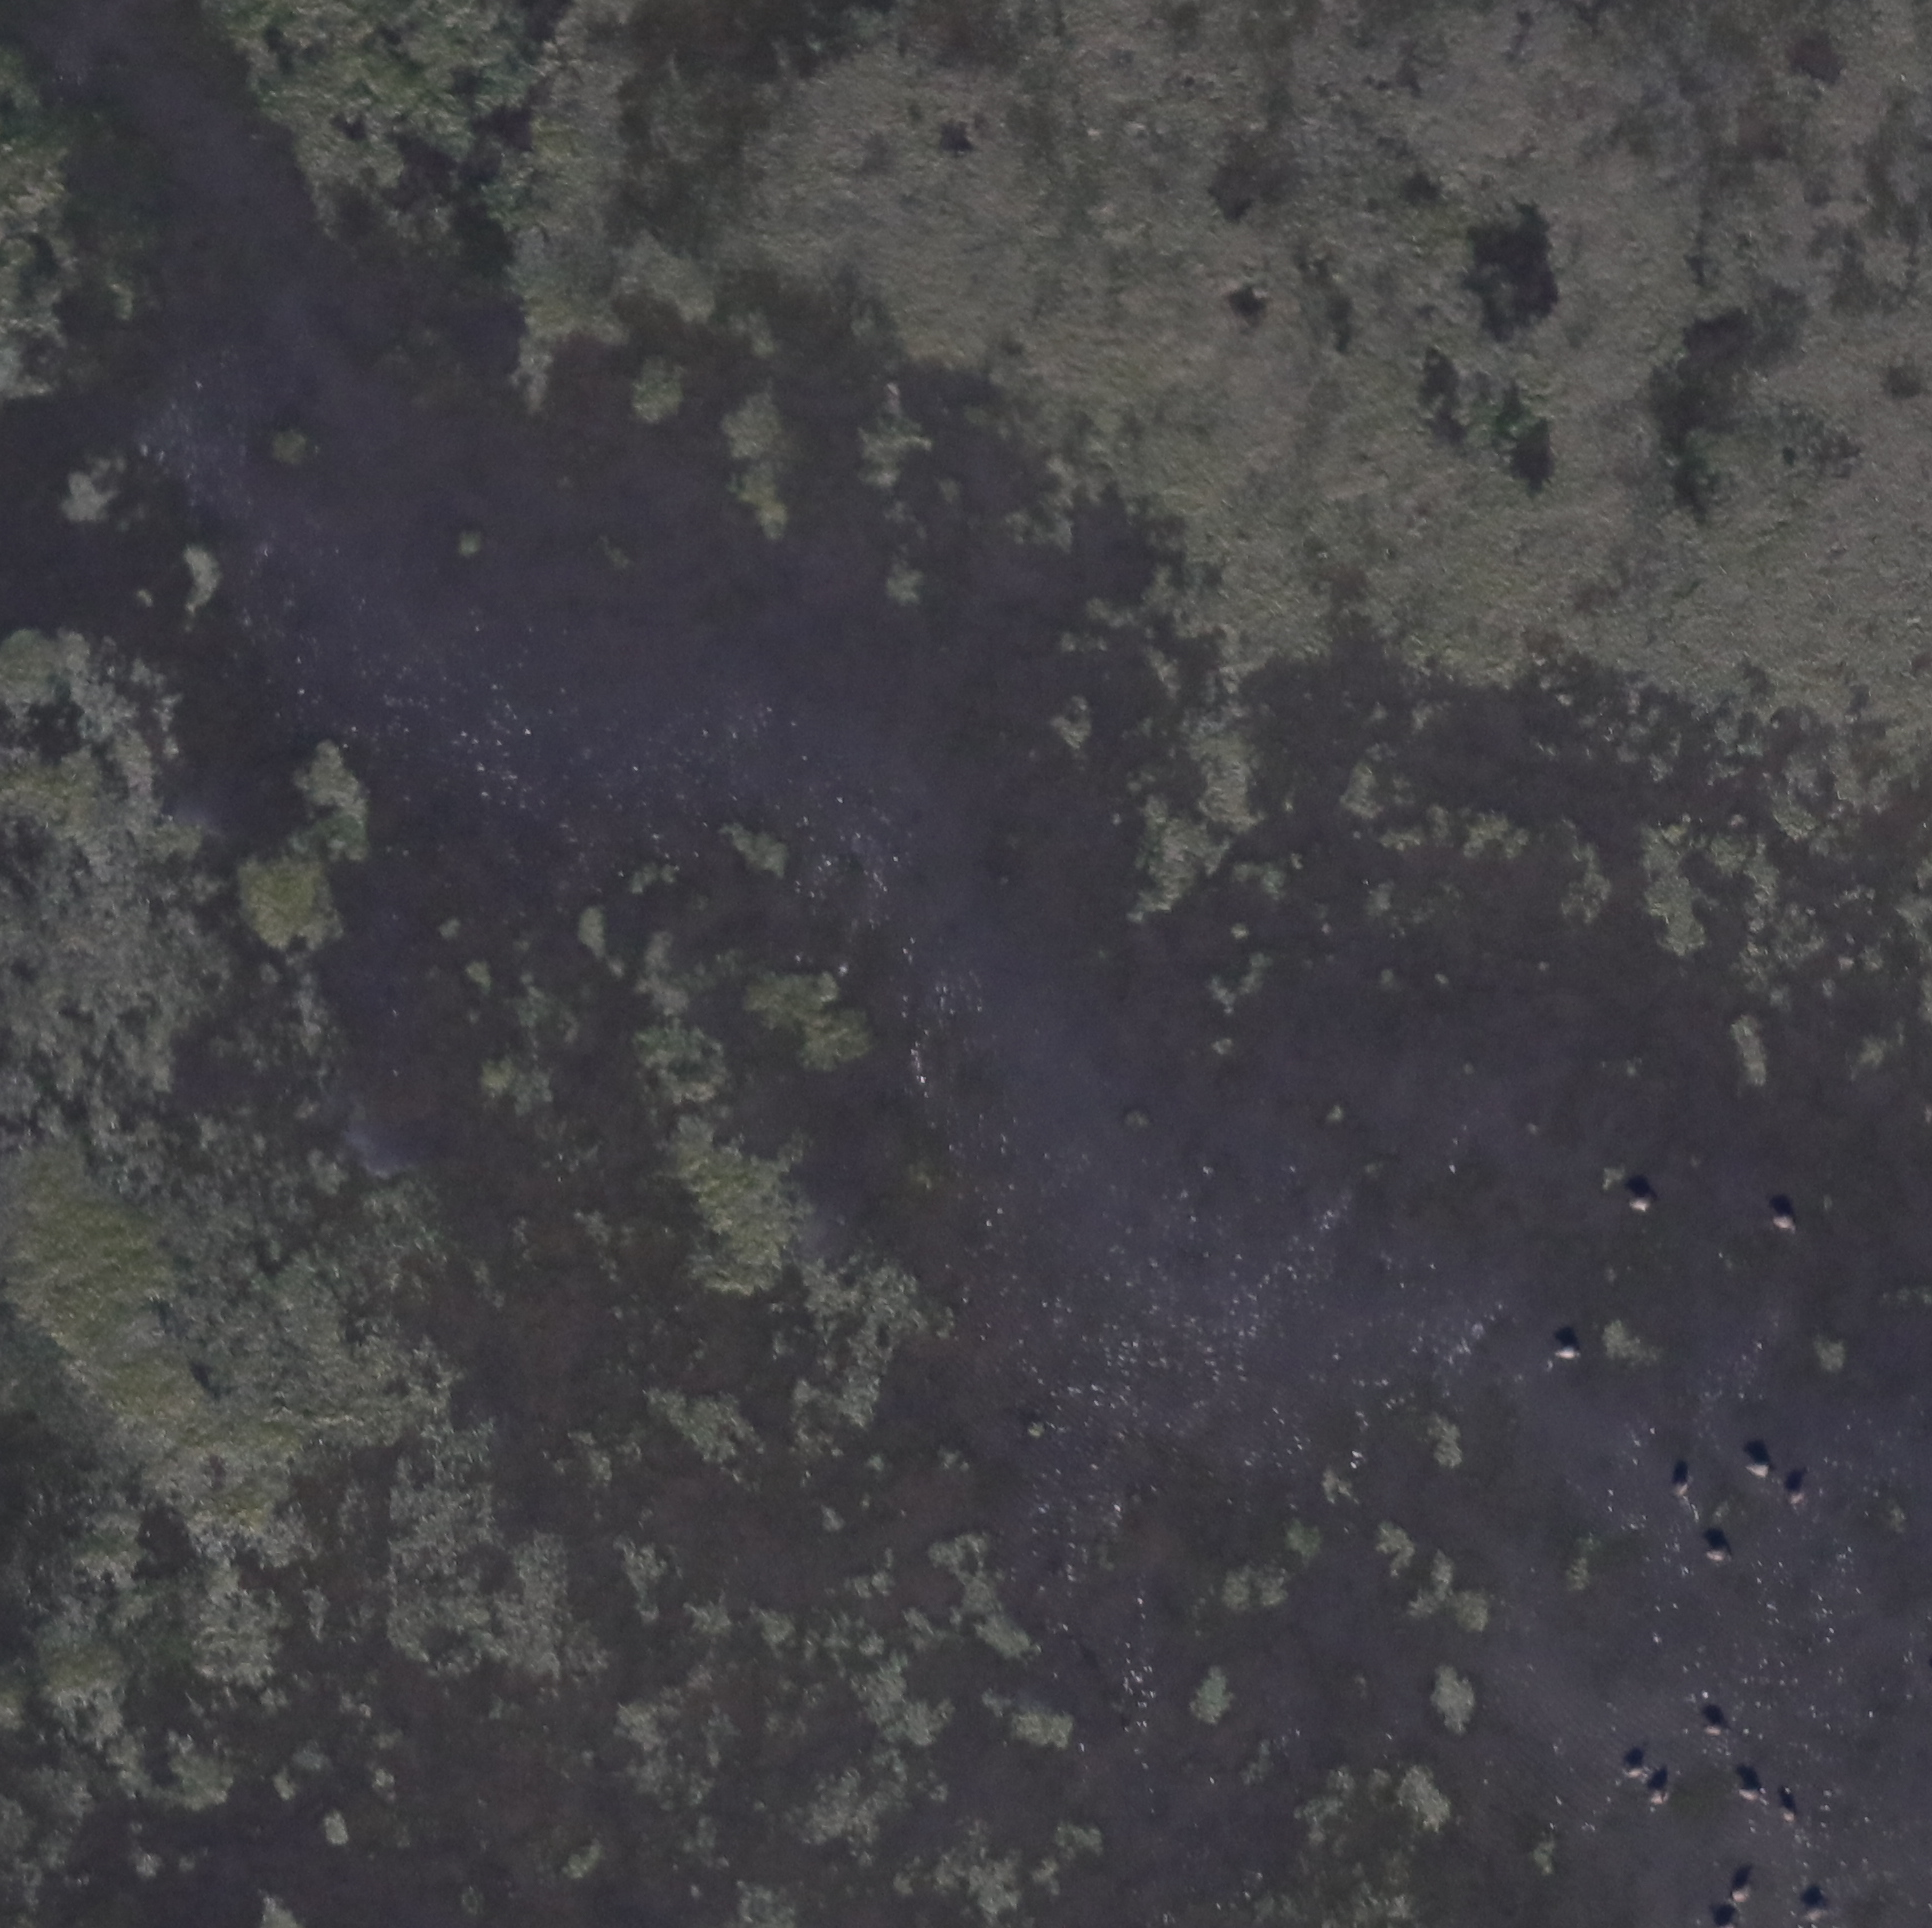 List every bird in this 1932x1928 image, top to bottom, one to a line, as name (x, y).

Canada goose (1641, 1201)
Canada goose (1784, 1221)
Canada goose (1564, 1354)
Canada goose (1760, 1470)
Canada goose (1682, 1485)
Canada goose (1801, 1497)
Canada goose (1717, 1553)
Canada goose (1721, 1726)
Canada goose (1642, 1770)
Canada goose (1663, 1794)
Canada goose (1752, 1794)
Canada goose (1790, 1815)
Canada goose (1740, 1886)
Canada goose (1812, 1916)